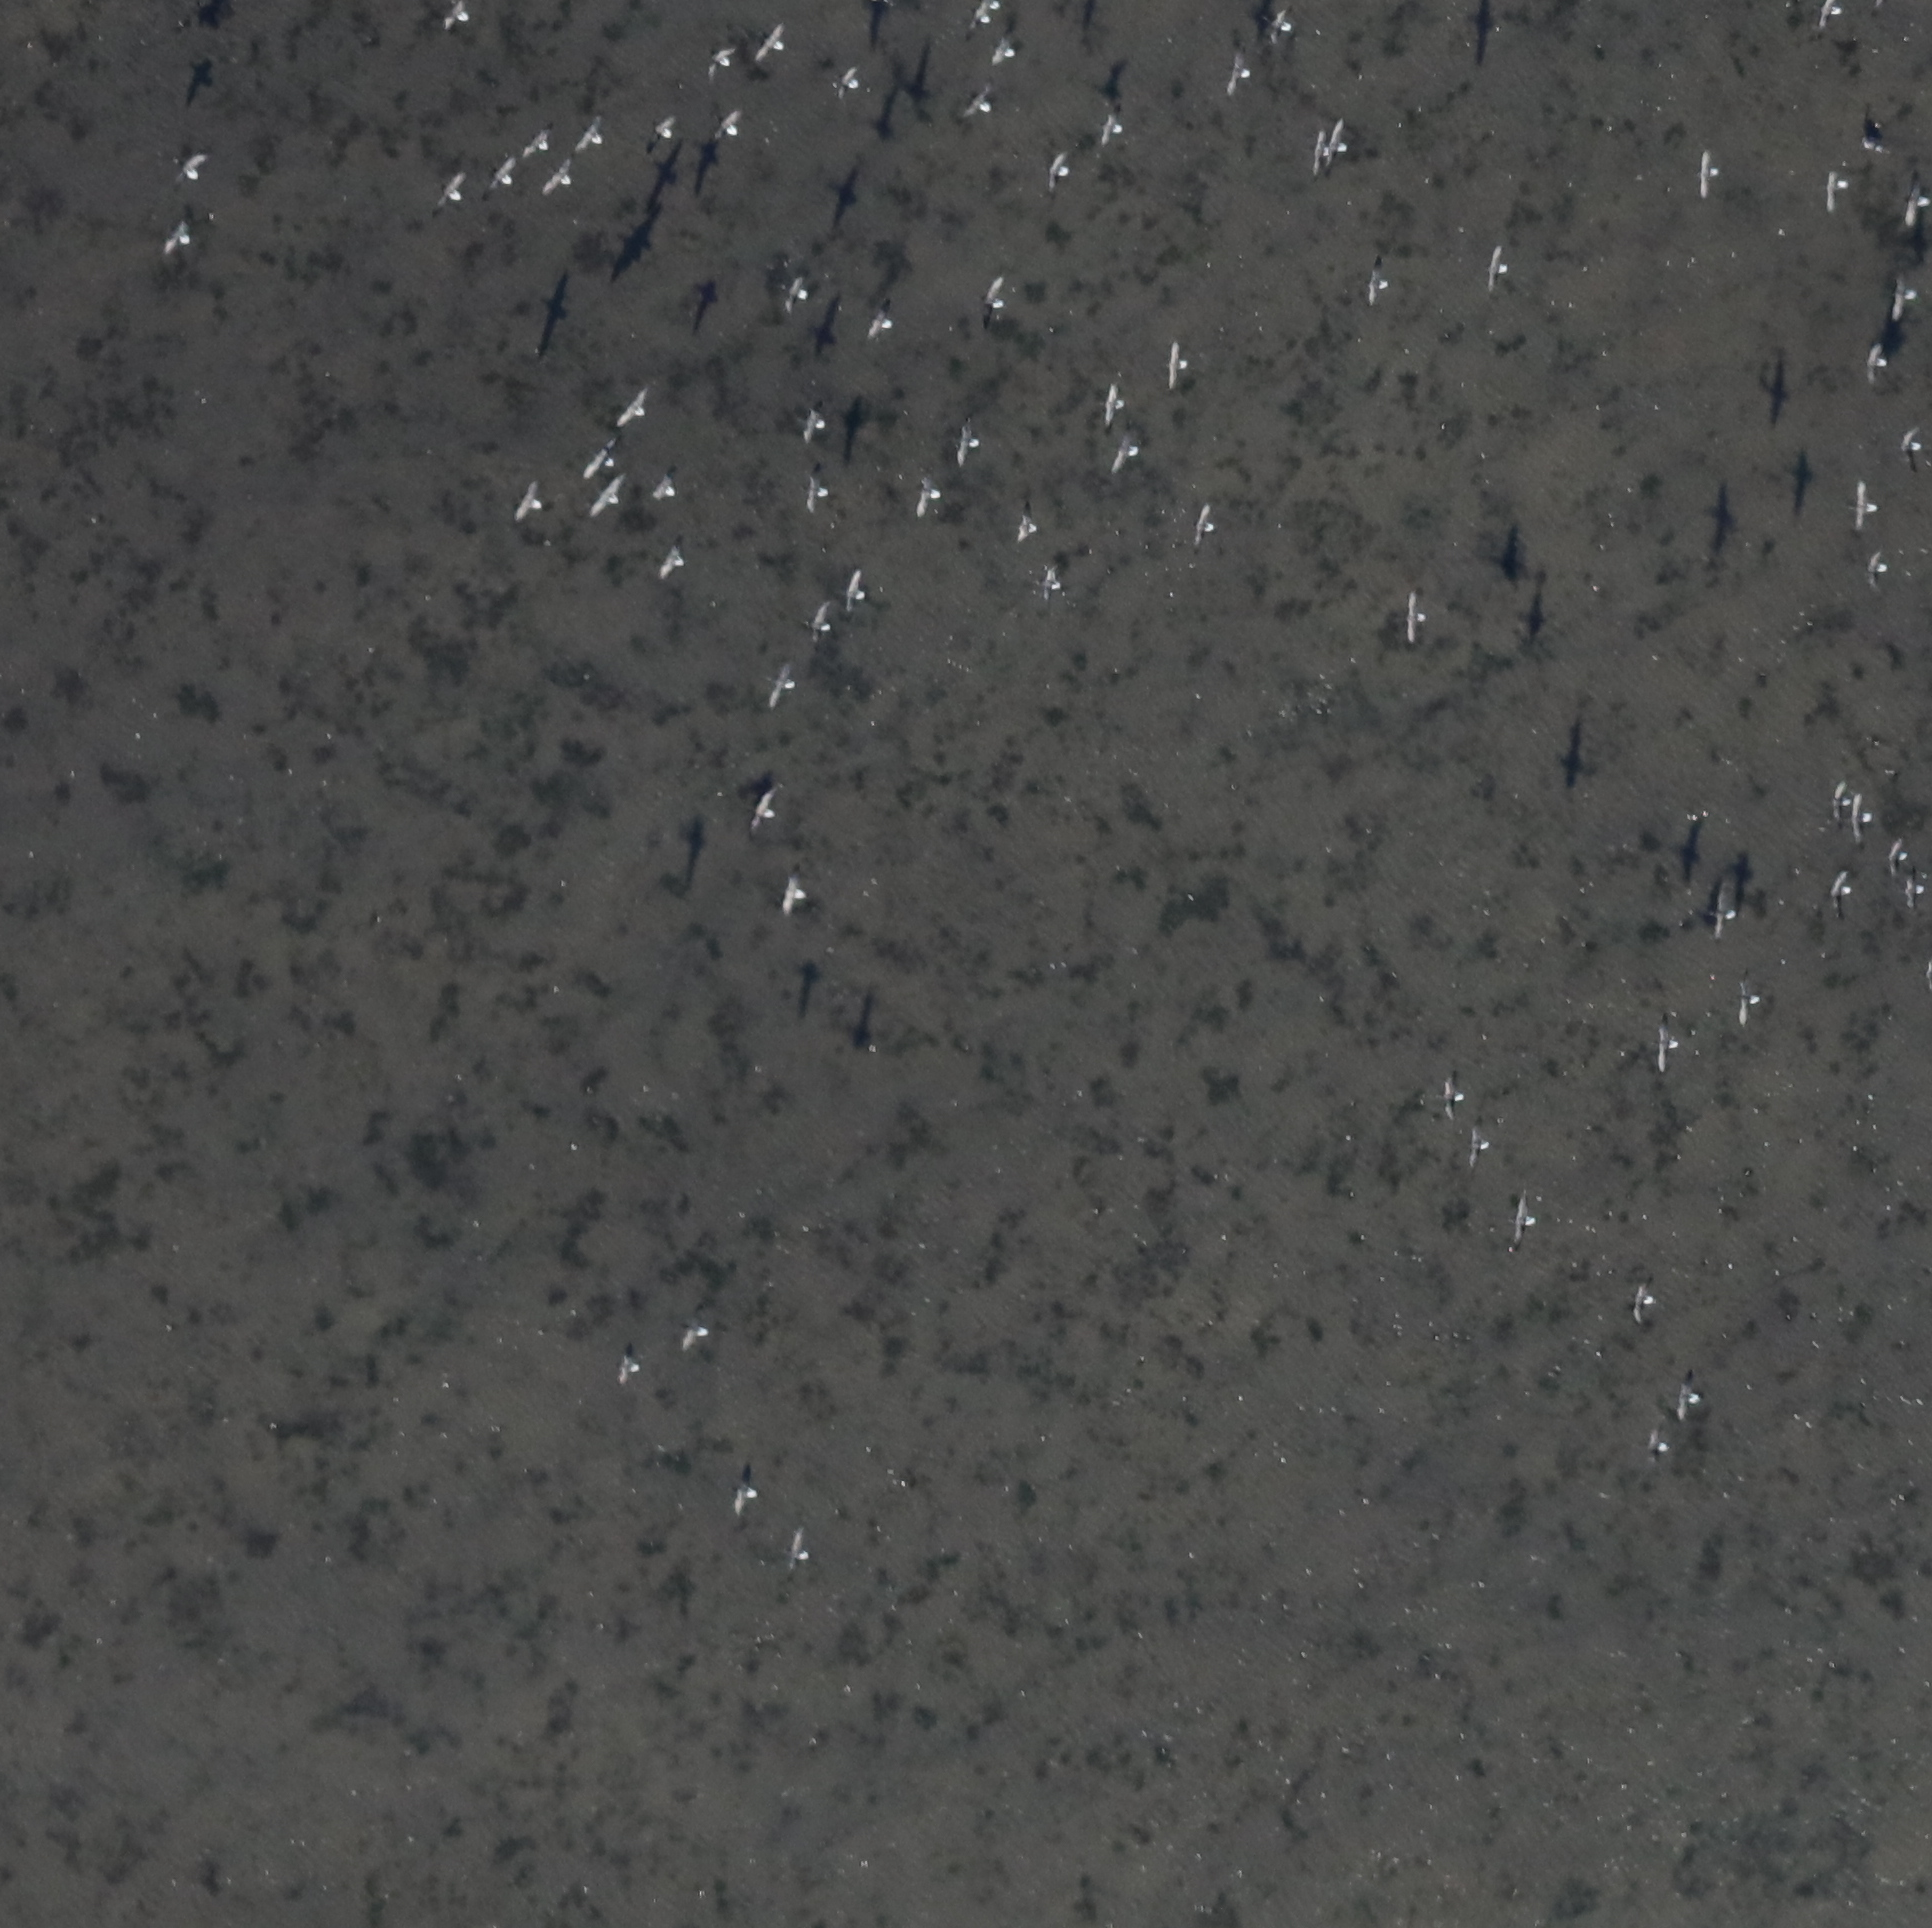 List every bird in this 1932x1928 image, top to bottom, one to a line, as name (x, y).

brant (986, 0)
brant (464, 10)
brant (1828, 10)
brant (983, 17)
brant (1282, 17)
brant (774, 40)
brant (1004, 44)
brant (728, 60)
brant (1235, 73)
brant (856, 77)
brant (981, 104)
brant (662, 128)
brant (728, 129)
brant (1114, 131)
brant (590, 140)
brant (1337, 142)
brant (1872, 143)
brant (543, 145)
brant (1322, 151)
brant (187, 169)
brant (1056, 172)
brant (1704, 172)
brant (510, 174)
brant (560, 178)
brant (1830, 191)
brant (457, 195)
brant (1913, 210)
brant (179, 234)
brant (1493, 274)
brant (1380, 284)
brant (1909, 295)
brant (990, 298)
brant (800, 299)
brant (880, 323)
brant (1880, 365)
brant (1174, 368)
brant (1118, 403)
brant (636, 417)
brant (815, 419)
brant (967, 441)
brant (605, 449)
brant (1910, 449)
brant (1128, 453)
brant (677, 482)
brant (606, 486)
brant (816, 492)
brant (530, 494)
brant (937, 494)
brant (1870, 509)
brant (1210, 519)
brant (1034, 529)
brant (680, 548)
brant (1875, 567)
brant (1044, 583)
brant (859, 586)
brant (820, 624)
brant (1415, 628)
brant (783, 683)
brant (770, 802)
brant (1840, 808)
brant (1861, 824)
brant (1905, 860)
brant (796, 895)
brant (1846, 897)
brant (1918, 899)
brant (1730, 908)
brant (1931, 977)
brant (1755, 998)
brant (1666, 1051)
brant (1450, 1105)
brant (1483, 1151)
brant (1528, 1219)
brant (1651, 1306)
brant (692, 1331)
brant (623, 1366)
brant (1700, 1403)
brant (1660, 1446)
brant (747, 1497)
brant (799, 1552)